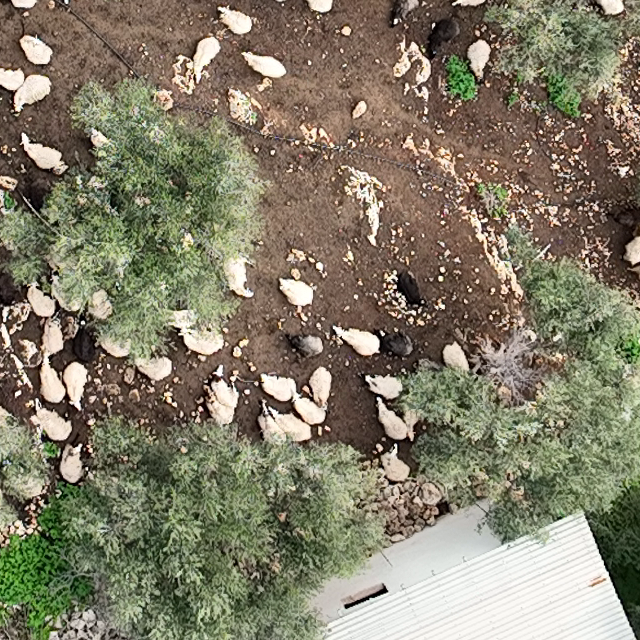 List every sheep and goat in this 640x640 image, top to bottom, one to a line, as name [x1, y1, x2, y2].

sheep [3, 0, 38, 10]
sheep [56, 0, 84, 5]
sheep [301, 0, 334, 15]
sheep [390, 0, 418, 24]
sheep [452, 0, 487, 10]
sheep [591, 0, 627, 17]
sheep [216, 6, 253, 34]
sheep [426, 17, 458, 61]
sheep [18, 35, 53, 64]
sheep [194, 37, 220, 82]
sheep [468, 40, 492, 86]
sheep [240, 52, 289, 79]
sheep [0, 57, 25, 89]
sheep [14, 75, 51, 116]
sheep [85, 126, 114, 151]
sheep [21, 133, 62, 169]
sheep [223, 253, 253, 299]
sheep [0, 268, 24, 304]
sheep [396, 270, 427, 308]
sheep [50, 276, 81, 312]
sheep [279, 276, 315, 306]
sheep [24, 277, 57, 316]
sheep [88, 288, 114, 319]
sheep [161, 307, 200, 329]
sheep [71, 315, 93, 358]
sheep [41, 316, 66, 354]
sheep [331, 326, 379, 356]
sheep [381, 327, 412, 357]
sheep [95, 328, 132, 358]
sheep [176, 329, 224, 355]
sheep [284, 333, 324, 358]
sheep [445, 340, 470, 375]
sheep [133, 352, 172, 379]
sheep [39, 357, 65, 403]
sheep [61, 361, 89, 410]
sheep [207, 366, 241, 407]
sheep [306, 366, 332, 411]
sheep [258, 372, 297, 401]
sheep [365, 372, 403, 399]
sheep [202, 387, 235, 424]
sheep [292, 392, 325, 424]
sheep [33, 399, 72, 440]
sheep [375, 400, 408, 440]
sheep [257, 403, 285, 447]
sheep [0, 405, 20, 427]
sheep [268, 405, 311, 442]
sheep [407, 406, 423, 441]
sheep [60, 444, 85, 483]
sheep [374, 444, 410, 481]
sheep [3, 475, 45, 497]